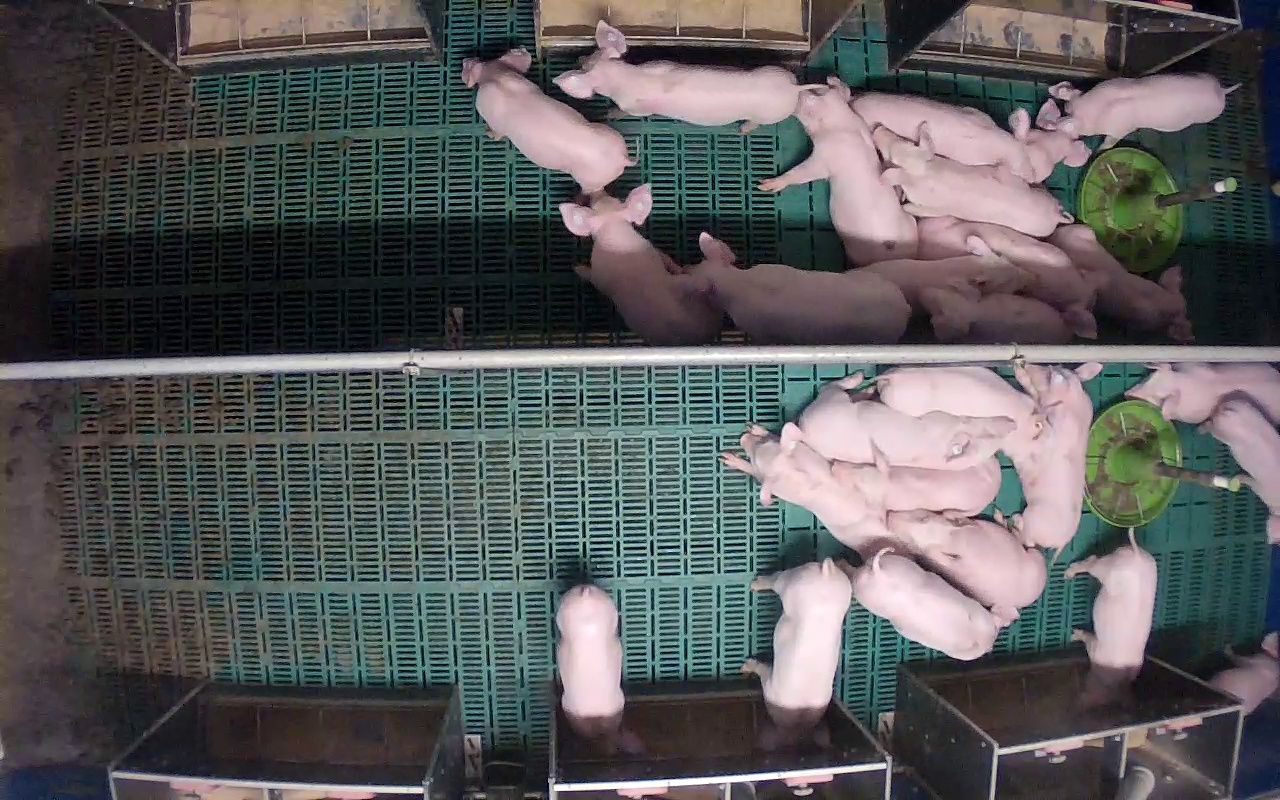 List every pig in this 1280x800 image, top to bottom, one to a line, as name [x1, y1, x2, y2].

pig [551, 20, 829, 131]
pig [461, 45, 640, 203]
pig [1048, 72, 1241, 153]
pig [758, 76, 919, 270]
pig [847, 91, 1036, 187]
pig [1025, 99, 1092, 181]
pig [872, 120, 1075, 238]
pig [558, 181, 721, 343]
pig [918, 216, 1114, 340]
pig [1050, 223, 1197, 344]
pig [665, 230, 911, 343]
pig [845, 235, 1040, 313]
pig [915, 279, 1075, 347]
pig [1011, 362, 1105, 569]
pig [1122, 362, 1279, 425]
pig [868, 366, 1065, 468]
pig [795, 370, 1018, 470]
pig [1196, 399, 1279, 546]
pig [715, 419, 915, 564]
pig [830, 438, 1002, 529]
pig [885, 508, 1049, 610]
pig [1062, 527, 1159, 711]
pig [836, 544, 1021, 664]
pig [740, 556, 852, 755]
pig [553, 584, 644, 756]
pig [1206, 633, 1279, 715]